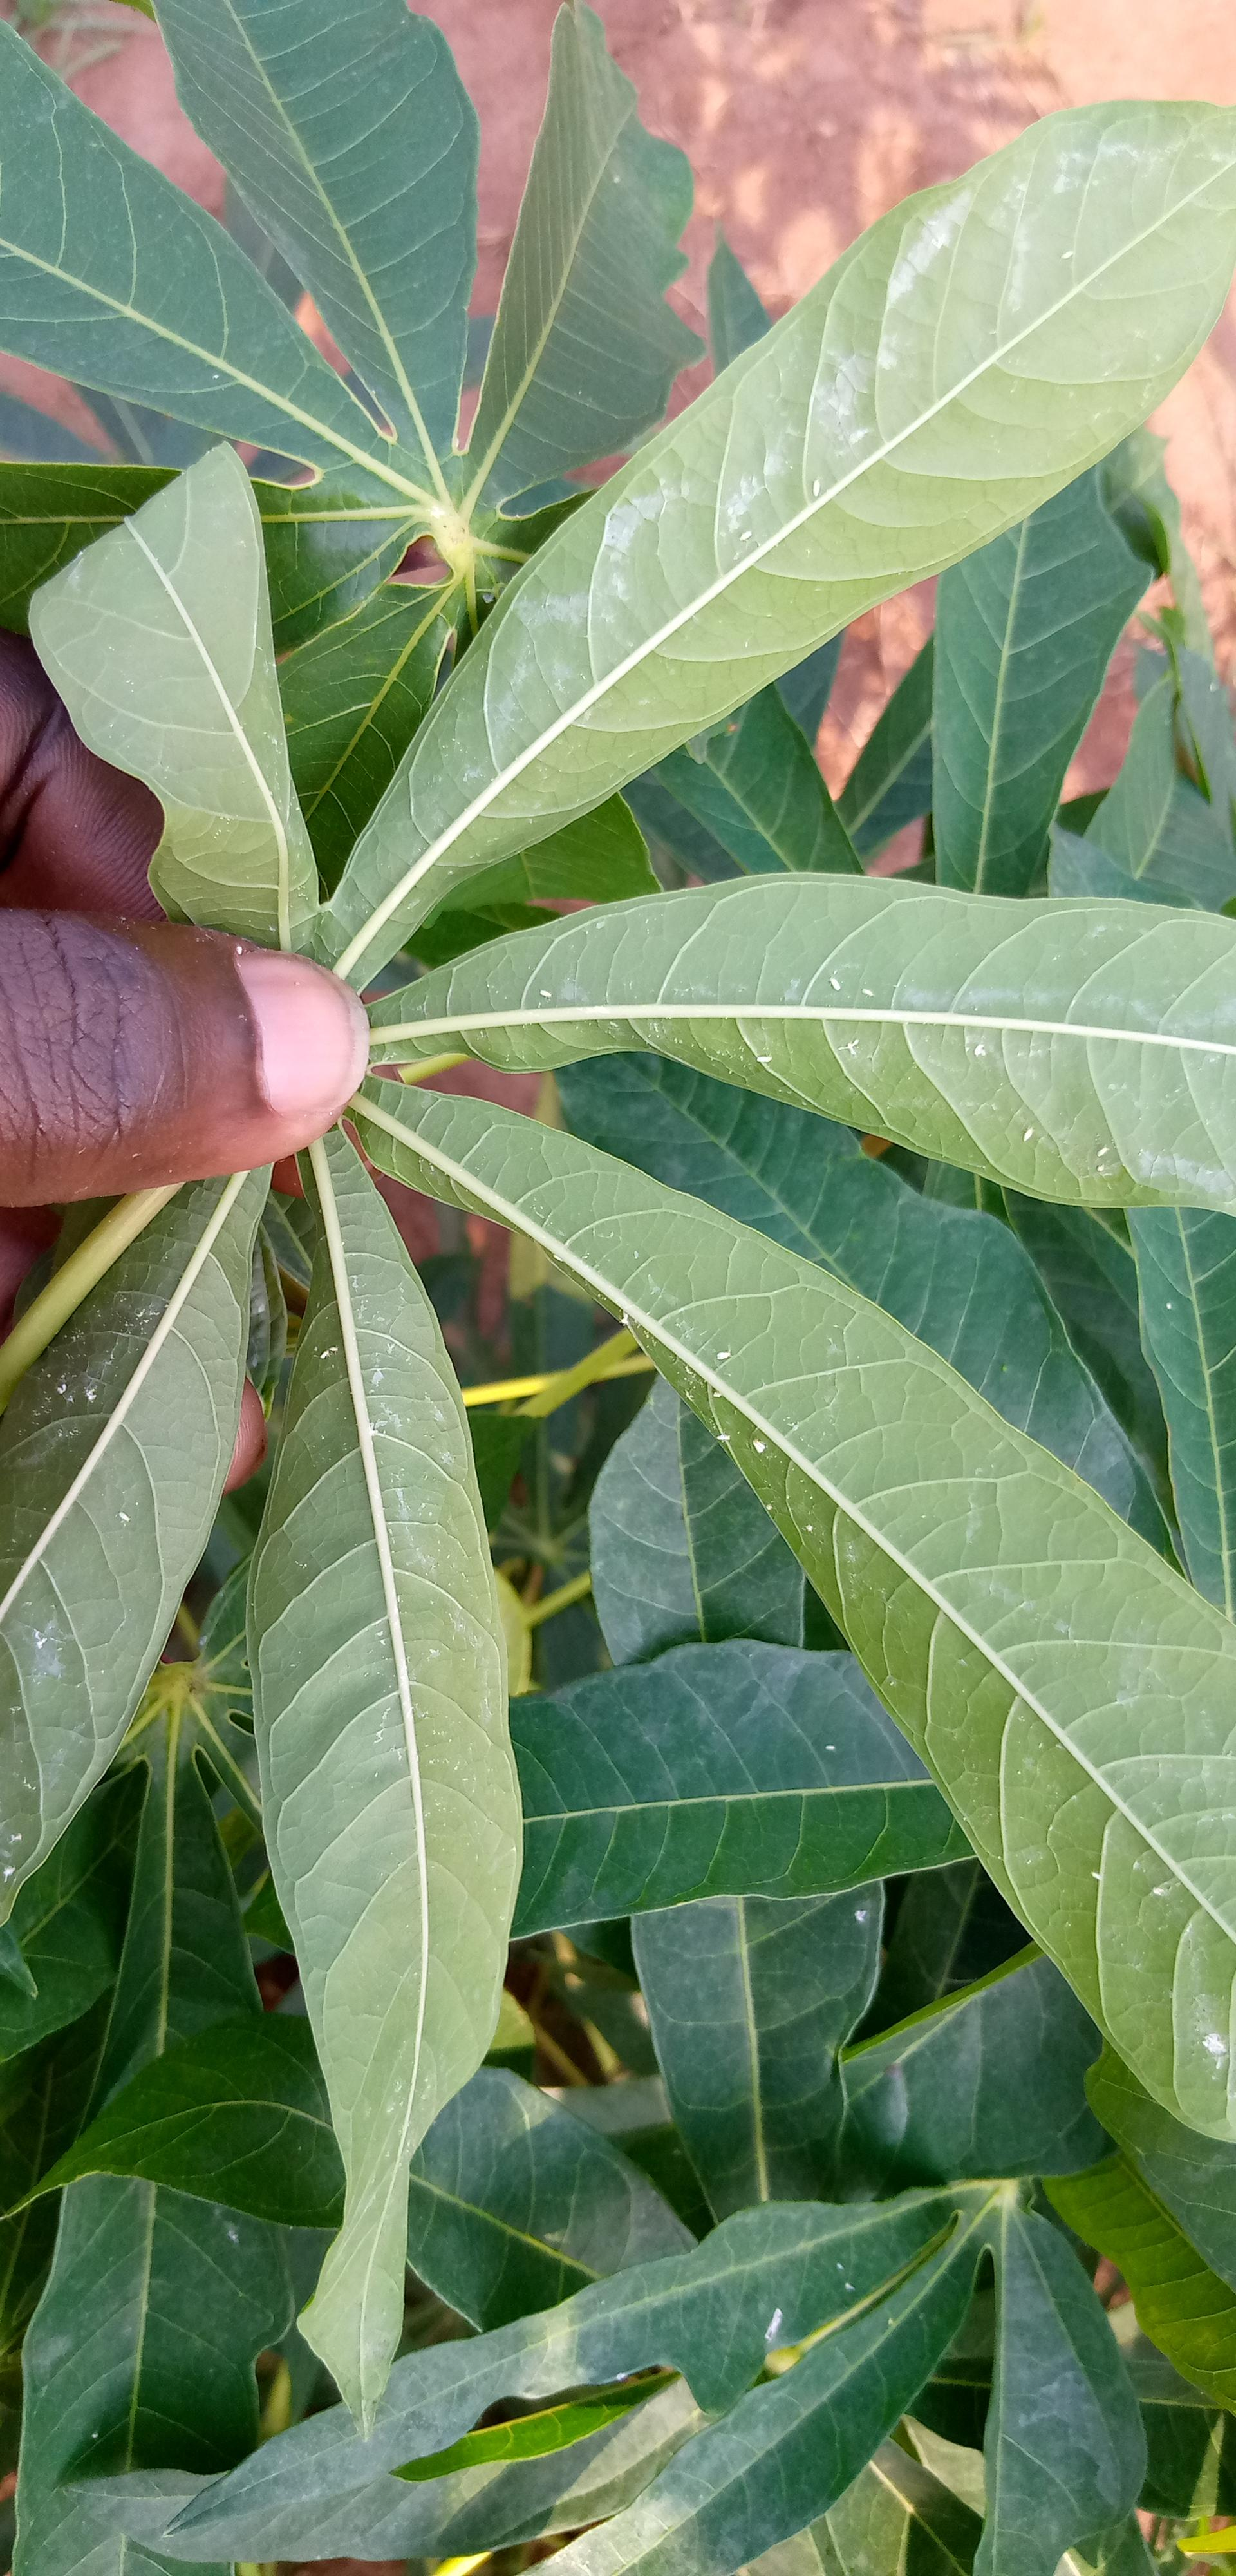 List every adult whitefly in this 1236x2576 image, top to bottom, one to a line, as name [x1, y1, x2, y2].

whitefly [1058, 247, 1075, 261]
whitefly [210, 372, 220, 382]
whitefly [810, 477, 824, 500]
whitefly [738, 529, 754, 542]
whitefly [827, 974, 842, 992]
whitefly [860, 987, 874, 998]
whitefly [538, 988, 554, 998]
whitefly [836, 1036, 861, 1058]
whitefly [969, 1041, 989, 1060]
whitefly [754, 1052, 774, 1065]
whitefly [1021, 1124, 1035, 1142]
whitefly [1095, 1144, 1114, 1157]
whitefly [1094, 1162, 1109, 1173]
whitefly [1164, 1302, 1176, 1311]
whitefly [617, 1309, 630, 1325]
whitefly [328, 1345, 341, 1354]
whitefly [318, 1349, 330, 1361]
whitefly [715, 1349, 731, 1360]
whitefly [55, 1380, 68, 1396]
whitefly [84, 1387, 99, 1406]
whitefly [711, 1390, 724, 1398]
whitefly [713, 1433, 735, 1443]
whitefly [750, 1437, 766, 1455]
whitefly [117, 1509, 132, 1524]
whitefly [824, 1743, 836, 1751]
whitefly [6, 1832, 23, 1846]
whitefly [2, 1866, 17, 1882]
whitefly [1090, 1870, 1101, 1880]
whitefly [1150, 1882, 1165, 1898]
whitefly [852, 1908, 868, 1924]
whitefly [1200, 2029, 1228, 2061]
whitefly [835, 2261, 844, 2271]
whitefly [843, 2280, 856, 2293]
whitefly [764, 2304, 783, 2342]
whitefly [89, 2429, 101, 2441]